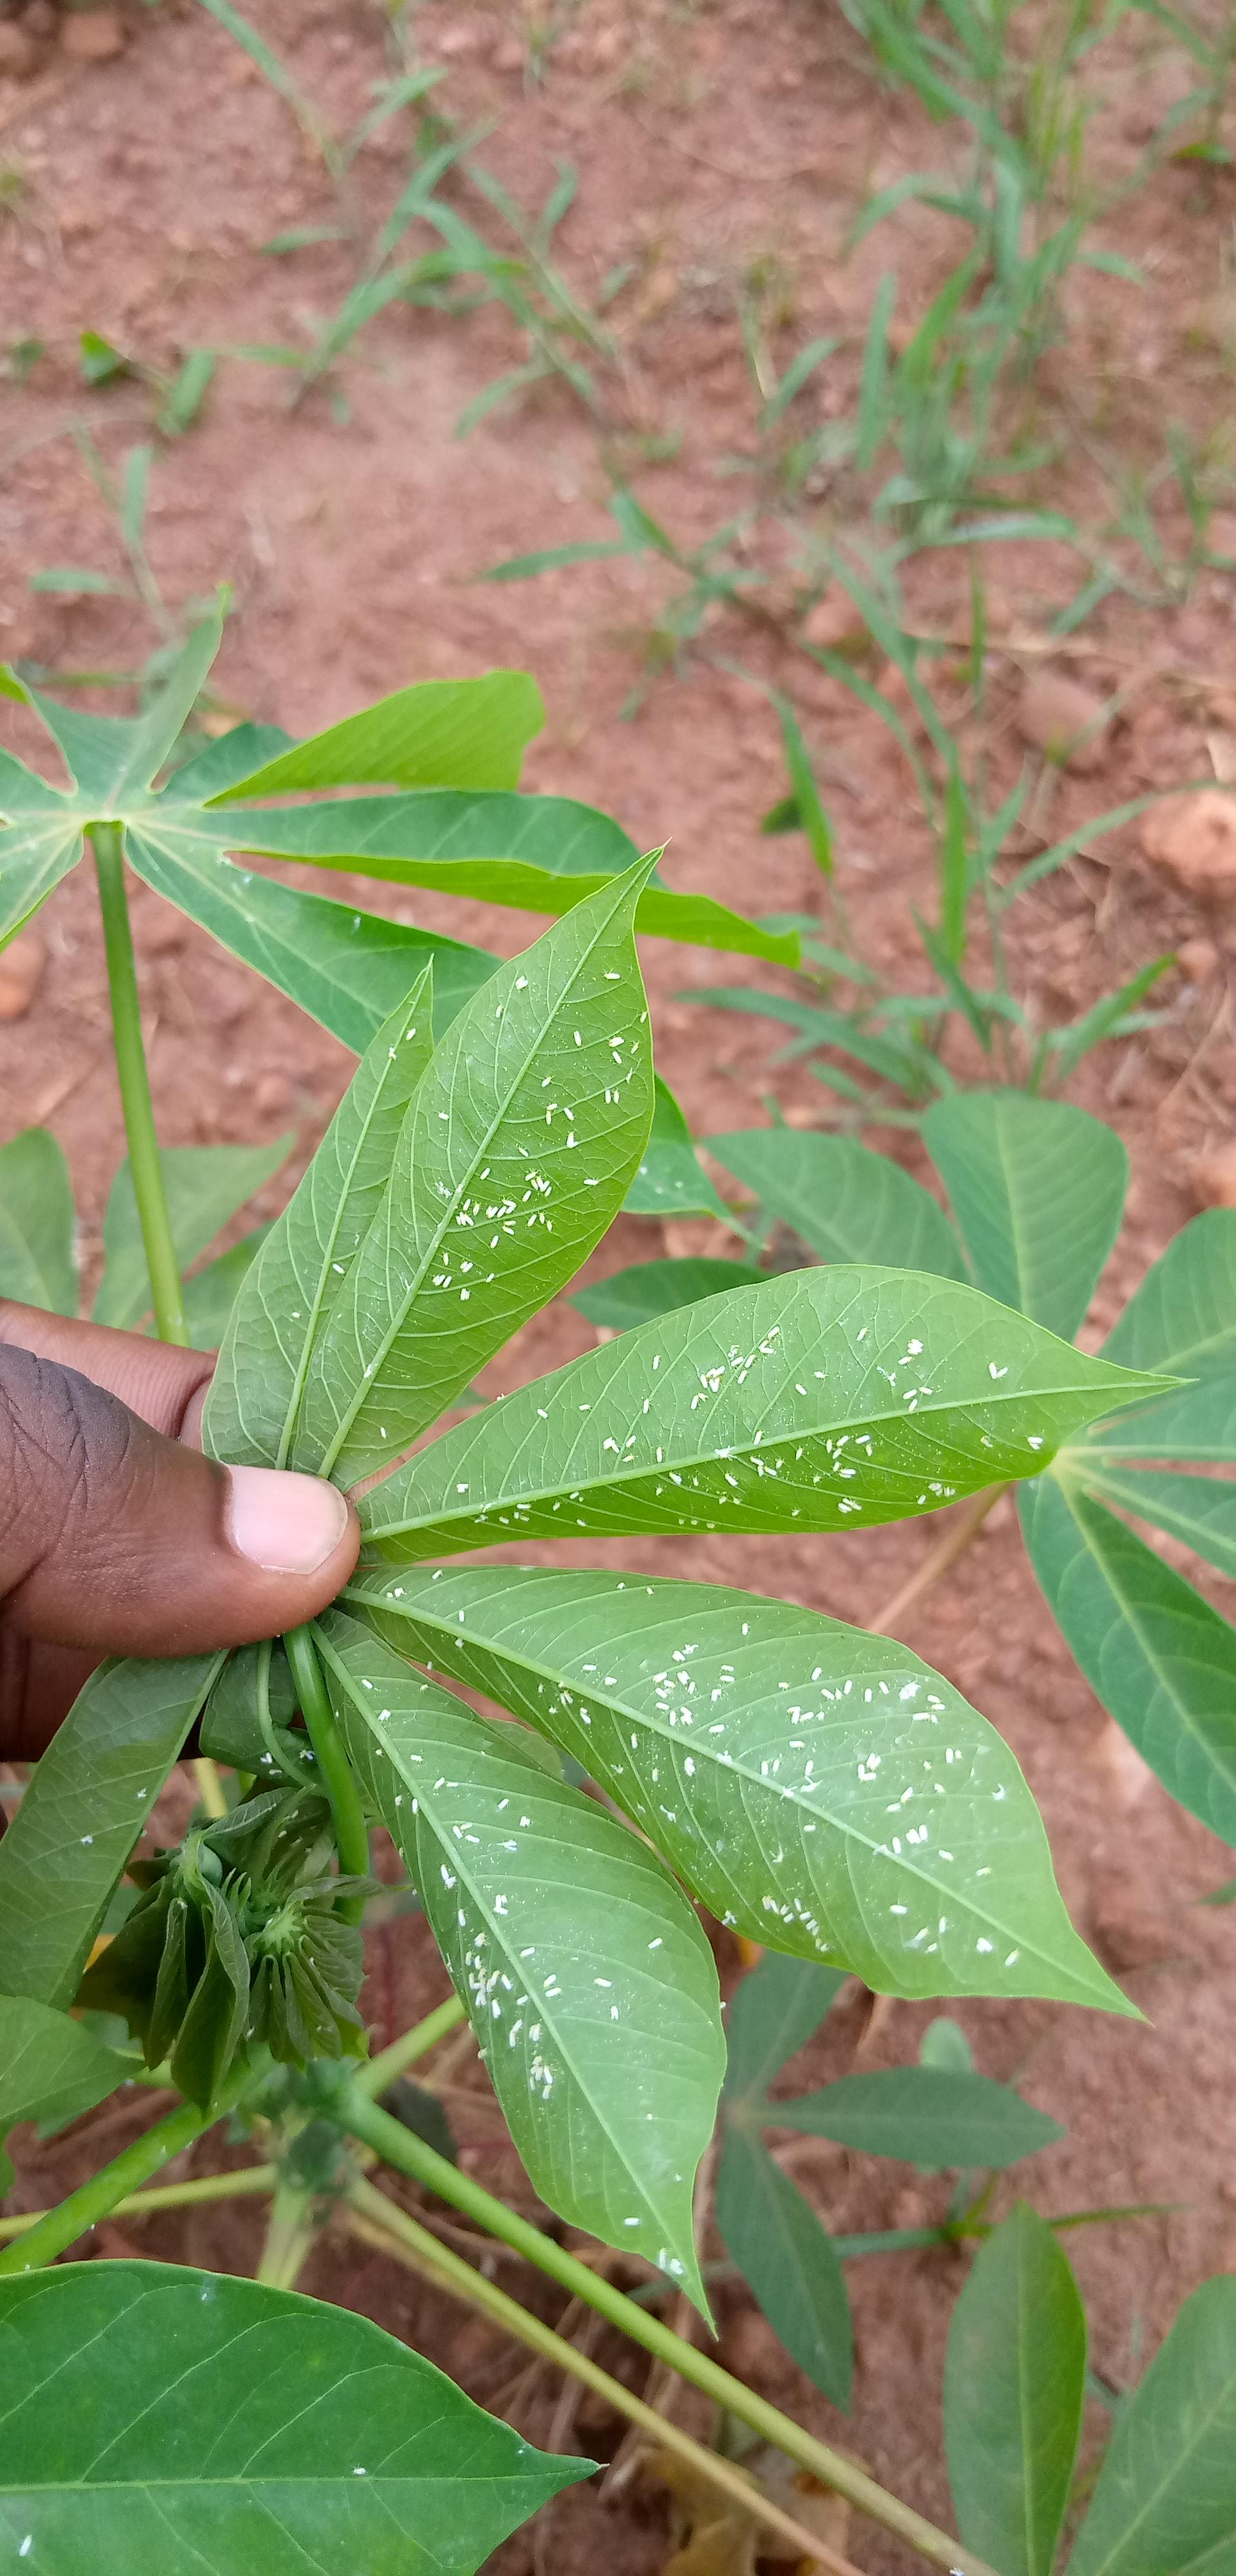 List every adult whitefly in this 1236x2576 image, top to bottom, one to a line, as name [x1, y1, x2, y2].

whitefly [601, 966, 626, 990]
whitefly [514, 968, 532, 989]
whitefly [510, 974, 534, 994]
whitefly [490, 998, 515, 1027]
whitefly [635, 1008, 651, 1027]
whitefly [401, 1021, 422, 1045]
whitefly [568, 1023, 591, 1053]
whitefly [604, 1028, 627, 1051]
whitefly [630, 1034, 642, 1059]
whitefly [384, 1044, 402, 1063]
whitefly [601, 1046, 624, 1074]
whitefly [534, 1074, 560, 1096]
whitefly [600, 1082, 626, 1112]
whitefly [597, 1087, 621, 1110]
whitefly [542, 1093, 559, 1114]
whitefly [559, 1099, 585, 1122]
whitefly [429, 1103, 456, 1127]
whitefly [534, 1108, 560, 1138]
whitefly [561, 1129, 583, 1156]
whitefly [511, 1137, 532, 1161]
whitefly [477, 1164, 496, 1184]
whitefly [523, 1168, 540, 1183]
whitefly [583, 1171, 608, 1193]
whitefly [529, 1173, 544, 1195]
whitefly [534, 1173, 551, 1192]
whitefly [544, 1182, 554, 1198]
whitefly [519, 1186, 532, 1204]
whitefly [459, 1195, 473, 1211]
whitefly [500, 1195, 518, 1216]
whitefly [469, 1198, 483, 1217]
whitefly [485, 1200, 499, 1219]
whitefly [496, 1203, 507, 1220]
whitefly [534, 1207, 548, 1226]
whitefly [459, 1207, 477, 1227]
whitefly [451, 1209, 478, 1230]
whitefly [524, 1212, 538, 1231]
whitefly [501, 1215, 519, 1229]
whitefly [544, 1217, 556, 1234]
whitefly [501, 1220, 518, 1237]
whitefly [485, 1235, 504, 1249]
whitefly [436, 1245, 458, 1269]
whitefly [456, 1254, 476, 1278]
whitefly [325, 1259, 349, 1277]
whitefly [429, 1269, 445, 1289]
whitefly [480, 1269, 498, 1289]
whitefly [442, 1274, 455, 1291]
whitefly [456, 1287, 473, 1305]
whitefly [283, 1303, 306, 1324]
whitefly [764, 1320, 781, 1344]
whitefly [852, 1321, 870, 1345]
whitefly [904, 1334, 927, 1358]
whitefly [756, 1336, 778, 1359]
whitefly [744, 1350, 758, 1371]
whitefly [650, 1352, 670, 1371]
whitefly [726, 1354, 744, 1368]
whitefly [895, 1354, 913, 1370]
whitefly [357, 1358, 377, 1379]
whitefly [986, 1359, 1009, 1383]
whitefly [705, 1363, 727, 1378]
whitefly [813, 1366, 827, 1382]
whitefly [991, 1366, 1012, 1382]
whitefly [734, 1367, 751, 1388]
whitefly [697, 1370, 709, 1391]
whitefly [879, 1370, 897, 1388]
whitefly [706, 1377, 722, 1396]
whitefly [791, 1380, 809, 1399]
whitefly [917, 1382, 937, 1398]
whitefly [900, 1387, 920, 1398]
whitefly [697, 1390, 713, 1406]
whitefly [687, 1392, 709, 1412]
whitefly [637, 1396, 654, 1414]
whitefly [904, 1396, 921, 1415]
whitefly [576, 1399, 592, 1416]
whitefly [534, 1403, 552, 1423]
whitefly [371, 1420, 394, 1443]
whitefly [749, 1426, 766, 1446]
whitefly [854, 1430, 873, 1446]
whitefly [601, 1432, 619, 1455]
whitefly [625, 1433, 635, 1448]
whitefly [834, 1433, 851, 1448]
whitefly [979, 1434, 995, 1451]
whitefly [1024, 1434, 1045, 1454]
whitefly [608, 1436, 618, 1454]
whitefly [821, 1436, 833, 1453]
whitefly [862, 1441, 879, 1457]
whitefly [651, 1444, 668, 1466]
whitefly [709, 1444, 737, 1461]
whitefly [793, 1445, 804, 1461]
whitefly [745, 1450, 768, 1468]
whitefly [772, 1451, 784, 1471]
whitefly [619, 1453, 636, 1468]
whitefly [827, 1455, 842, 1476]
whitefly [753, 1463, 767, 1480]
whitefly [763, 1463, 780, 1481]
whitefly [839, 1463, 858, 1484]
whitefly [666, 1468, 682, 1488]
whitefly [722, 1470, 744, 1491]
whitefly [810, 1472, 823, 1486]
whitefly [689, 1474, 700, 1490]
whitefly [926, 1475, 946, 1498]
whitefly [650, 1478, 664, 1499]
whitefly [453, 1479, 469, 1494]
whitefly [941, 1483, 957, 1501]
whitefly [568, 1484, 582, 1504]
whitefly [915, 1490, 930, 1510]
whitefly [715, 1491, 727, 1504]
whitefly [841, 1493, 863, 1511]
whitefly [730, 1494, 742, 1508]
whitefly [551, 1495, 563, 1511]
whitefly [479, 1499, 496, 1512]
whitefly [514, 1500, 533, 1513]
whitefly [832, 1500, 854, 1519]
whitefly [788, 1505, 808, 1520]
whitefly [514, 1508, 531, 1527]
whitefly [498, 1511, 510, 1526]
whitefly [472, 1513, 490, 1527]
whitefly [575, 1515, 592, 1533]
whitefly [675, 1515, 688, 1527]
whitefly [689, 1515, 700, 1529]
whitefly [707, 1520, 719, 1530]
whitefly [429, 1564, 444, 1582]
whitefly [613, 1578, 626, 1592]
whitefly [644, 1582, 657, 1598]
whitefly [393, 1584, 406, 1600]
whitefly [383, 1589, 397, 1599]
whitefly [454, 1607, 471, 1623]
whitefly [738, 1621, 754, 1639]
whitefly [451, 1635, 467, 1649]
whitefly [683, 1638, 700, 1658]
whitefly [668, 1646, 689, 1668]
whitefly [424, 1658, 434, 1672]
whitefly [580, 1658, 601, 1678]
whitefly [716, 1660, 736, 1676]
whitefly [811, 1662, 826, 1687]
whitefly [675, 1669, 692, 1685]
whitefly [603, 1670, 619, 1690]
whitefly [652, 1670, 668, 1685]
whitefly [716, 1672, 739, 1687]
whitefly [360, 1674, 375, 1694]
whitefly [664, 1676, 677, 1692]
whitefly [843, 1677, 854, 1697]
whitefly [877, 1677, 890, 1696]
whitefly [776, 1678, 797, 1693]
whitefly [555, 1678, 567, 1687]
whitefly [687, 1678, 700, 1693]
whitefly [535, 1680, 548, 1696]
whitefly [417, 1682, 433, 1696]
whitefly [897, 1682, 920, 1700]
whitefly [705, 1683, 728, 1703]
whitefly [818, 1683, 835, 1705]
whitefly [557, 1685, 576, 1708]
whitefly [652, 1685, 671, 1701]
whitefly [833, 1685, 845, 1704]
whitefly [861, 1687, 874, 1705]
whitefly [923, 1692, 942, 1705]
whitefly [650, 1700, 669, 1713]
whitefly [928, 1700, 946, 1716]
whitefly [678, 1703, 694, 1727]
whitefly [783, 1703, 802, 1727]
whitefly [547, 1703, 557, 1716]
whitefly [797, 1704, 816, 1727]
whitefly [816, 1704, 829, 1723]
whitefly [579, 1706, 595, 1727]
whitefly [375, 1707, 394, 1723]
whitefly [662, 1708, 679, 1732]
whitefly [911, 1708, 931, 1726]
whitefly [929, 1710, 941, 1727]
whitefly [704, 1719, 727, 1736]
whitefly [624, 1730, 642, 1752]
whitefly [785, 1734, 803, 1752]
whitefly [940, 1743, 955, 1764]
whitefly [371, 1745, 386, 1760]
whitefly [953, 1745, 964, 1761]
whitefly [296, 1746, 317, 1763]
whitefly [258, 1747, 274, 1765]
whitefly [406, 1747, 426, 1766]
whitefly [712, 1747, 733, 1767]
whitefly [864, 1748, 883, 1774]
whitefly [679, 1754, 697, 1777]
whitefly [756, 1755, 771, 1779]
whitefly [798, 1756, 818, 1777]
whitefly [919, 1759, 932, 1772]
whitefly [609, 1759, 627, 1778]
whitefly [855, 1762, 877, 1789]
whitefly [268, 1765, 283, 1777]
whitefly [650, 1768, 662, 1782]
whitefly [431, 1772, 445, 1792]
whitefly [798, 1774, 830, 1796]
whitefly [444, 1777, 462, 1790]
whitefly [930, 1779, 947, 1799]
whitefly [778, 1779, 796, 1802]
whitefly [132, 1780, 149, 1803]
whitefly [990, 1781, 1007, 1803]
whitefly [897, 1782, 915, 1804]
whitefly [393, 1792, 405, 1807]
whitefly [407, 1795, 422, 1815]
whitefly [495, 1795, 509, 1811]
whitefly [882, 1799, 906, 1815]
whitefly [632, 1799, 648, 1820]
whitefly [660, 1800, 677, 1827]
whitefly [288, 1808, 302, 1820]
whitefly [518, 1814, 530, 1828]
whitefly [459, 1818, 476, 1832]
whitefly [916, 1819, 932, 1842]
whitefly [800, 1822, 821, 1837]
whitefly [66, 1823, 100, 1856]
whitefly [448, 1823, 463, 1841]
whitefly [904, 1824, 922, 1849]
whitefly [274, 1829, 288, 1838]
whitefly [462, 1831, 482, 1845]
whitefly [888, 1833, 904, 1855]
whitefly [500, 1835, 520, 1853]
whitefly [770, 1841, 789, 1868]
whitefly [395, 1844, 407, 1859]
whitefly [935, 1846, 955, 1865]
whitefly [436, 1862, 454, 1882]
whitefly [975, 1865, 991, 1881]
whitefly [443, 1875, 460, 1891]
whitefly [409, 1886, 420, 1897]
whitefly [491, 1891, 510, 1918]
whitefly [756, 1891, 774, 1911]
whitefly [791, 1893, 809, 1911]
whitefly [771, 1896, 781, 1918]
whitefly [780, 1899, 793, 1916]
whitefly [887, 1900, 913, 1918]
whitefly [490, 1902, 509, 1918]
whitefly [720, 1905, 736, 1928]
whitefly [458, 1907, 467, 1926]
whitefly [796, 1908, 812, 1926]
whitefly [781, 1911, 795, 1927]
whitefly [936, 1912, 951, 1937]
whitefly [805, 1915, 820, 1936]
whitefly [808, 1918, 824, 1941]
whitefly [913, 1924, 932, 1940]
whitefly [469, 1926, 487, 1950]
whitefly [812, 1931, 832, 1956]
whitefly [646, 1931, 668, 1952]
whitefly [973, 1933, 996, 1958]
whitefly [921, 1942, 941, 1956]
whitefly [1002, 1944, 1021, 1969]
whitefly [520, 1945, 539, 1963]
whitefly [462, 1947, 474, 1965]
whitefly [473, 1953, 486, 1970]
whitefly [476, 1965, 486, 1982]
whitefly [486, 1968, 500, 1988]
whitefly [539, 1969, 561, 1989]
whitefly [465, 1971, 475, 1991]
whitefly [498, 1972, 514, 1991]
whitefly [594, 1972, 615, 1992]
whitefly [483, 1978, 495, 1994]
whitefly [541, 1982, 567, 2003]
whitefly [473, 1987, 488, 2008]
whitefly [509, 1994, 533, 2005]
whitefly [488, 1996, 501, 2018]
whitefly [606, 2003, 623, 2022]
whitefly [510, 2016, 523, 2034]
whitefly [529, 2022, 543, 2043]
whitefly [505, 2027, 520, 2048]
whitefly [475, 2047, 491, 2060]
whitefly [543, 2063, 556, 2085]
whitefly [538, 2083, 556, 2101]
whitefly [671, 2170, 684, 2184]
whitefly [621, 2213, 641, 2228]
whitefly [655, 2243, 669, 2271]
whitefly [671, 2256, 686, 2277]